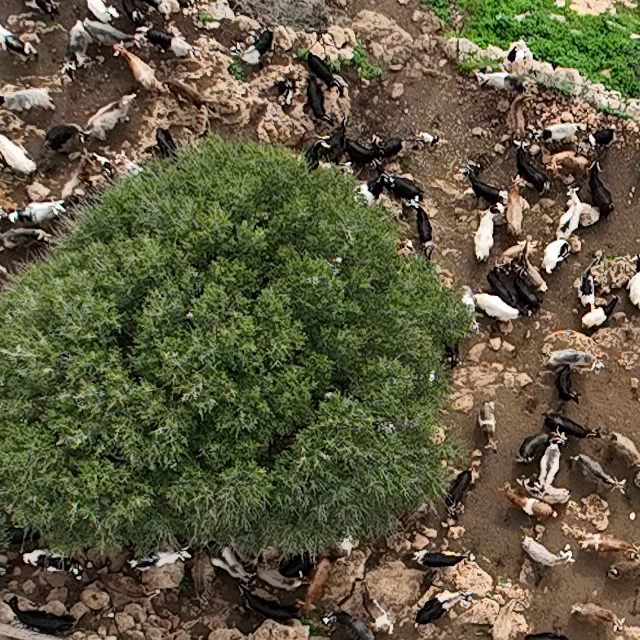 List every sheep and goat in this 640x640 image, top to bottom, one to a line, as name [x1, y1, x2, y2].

goat [27, 3, 60, 14]
goat [87, 4, 119, 21]
goat [115, 4, 146, 22]
goat [136, 4, 165, 24]
goat [0, 9, 39, 63]
goat [83, 16, 146, 48]
goat [66, 18, 91, 81]
goat [136, 27, 192, 56]
goat [229, 30, 275, 64]
goat [112, 41, 163, 89]
goat [306, 52, 345, 95]
goat [474, 70, 522, 91]
goat [303, 75, 336, 126]
goat [279, 76, 296, 104]
goat [164, 79, 217, 113]
goat [0, 86, 55, 111]
goat [86, 92, 136, 139]
goat [505, 92, 535, 129]
goat [0, 115, 34, 174]
goat [44, 124, 86, 151]
goat [318, 124, 344, 162]
goat [534, 124, 587, 141]
goat [154, 126, 180, 163]
goat [580, 129, 617, 149]
goat [345, 134, 383, 164]
goat [382, 136, 401, 160]
goat [512, 138, 554, 195]
goat [544, 151, 591, 172]
goat [0, 153, 21, 214]
goat [585, 158, 614, 212]
goat [373, 159, 423, 198]
goat [463, 163, 505, 203]
goat [368, 171, 395, 198]
goat [506, 176, 526, 234]
goat [556, 185, 581, 237]
goat [14, 200, 64, 227]
goat [406, 203, 435, 258]
goat [475, 204, 504, 263]
goat [0, 206, 6, 257]
goat [0, 229, 54, 253]
goat [517, 240, 547, 291]
goat [541, 240, 571, 273]
goat [499, 244, 535, 263]
goat [630, 252, 639, 310]
goat [577, 255, 601, 302]
goat [502, 267, 539, 308]
goat [483, 270, 517, 307]
goat [458, 284, 480, 333]
goat [474, 292, 520, 319]
goat [578, 295, 621, 328]
goat [441, 337, 461, 369]
goat [545, 349, 598, 371]
goat [555, 364, 580, 403]
goat [476, 401, 499, 456]
goat [544, 412, 603, 441]
goat [607, 430, 639, 473]
goat [515, 431, 565, 460]
goat [537, 444, 559, 496]
goat [469, 449, 482, 485]
goat [569, 453, 627, 495]
goat [442, 468, 471, 520]
goat [517, 472, 569, 505]
goat [635, 474, 639, 502]
goat [498, 481, 557, 521]
goat [577, 533, 639, 557]
goat [520, 536, 575, 567]
goat [210, 542, 254, 584]
goat [20, 545, 84, 581]
goat [608, 545, 639, 581]
goat [126, 546, 189, 570]
goat [412, 549, 475, 568]
goat [255, 556, 310, 586]
goat [0, 564, 4, 580]
goat [239, 580, 301, 623]
goat [358, 580, 394, 634]
goat [413, 589, 472, 623]
goat [4, 594, 77, 634]
goat [571, 602, 625, 632]
goat [321, 610, 375, 639]
goat [521, 632, 579, 639]